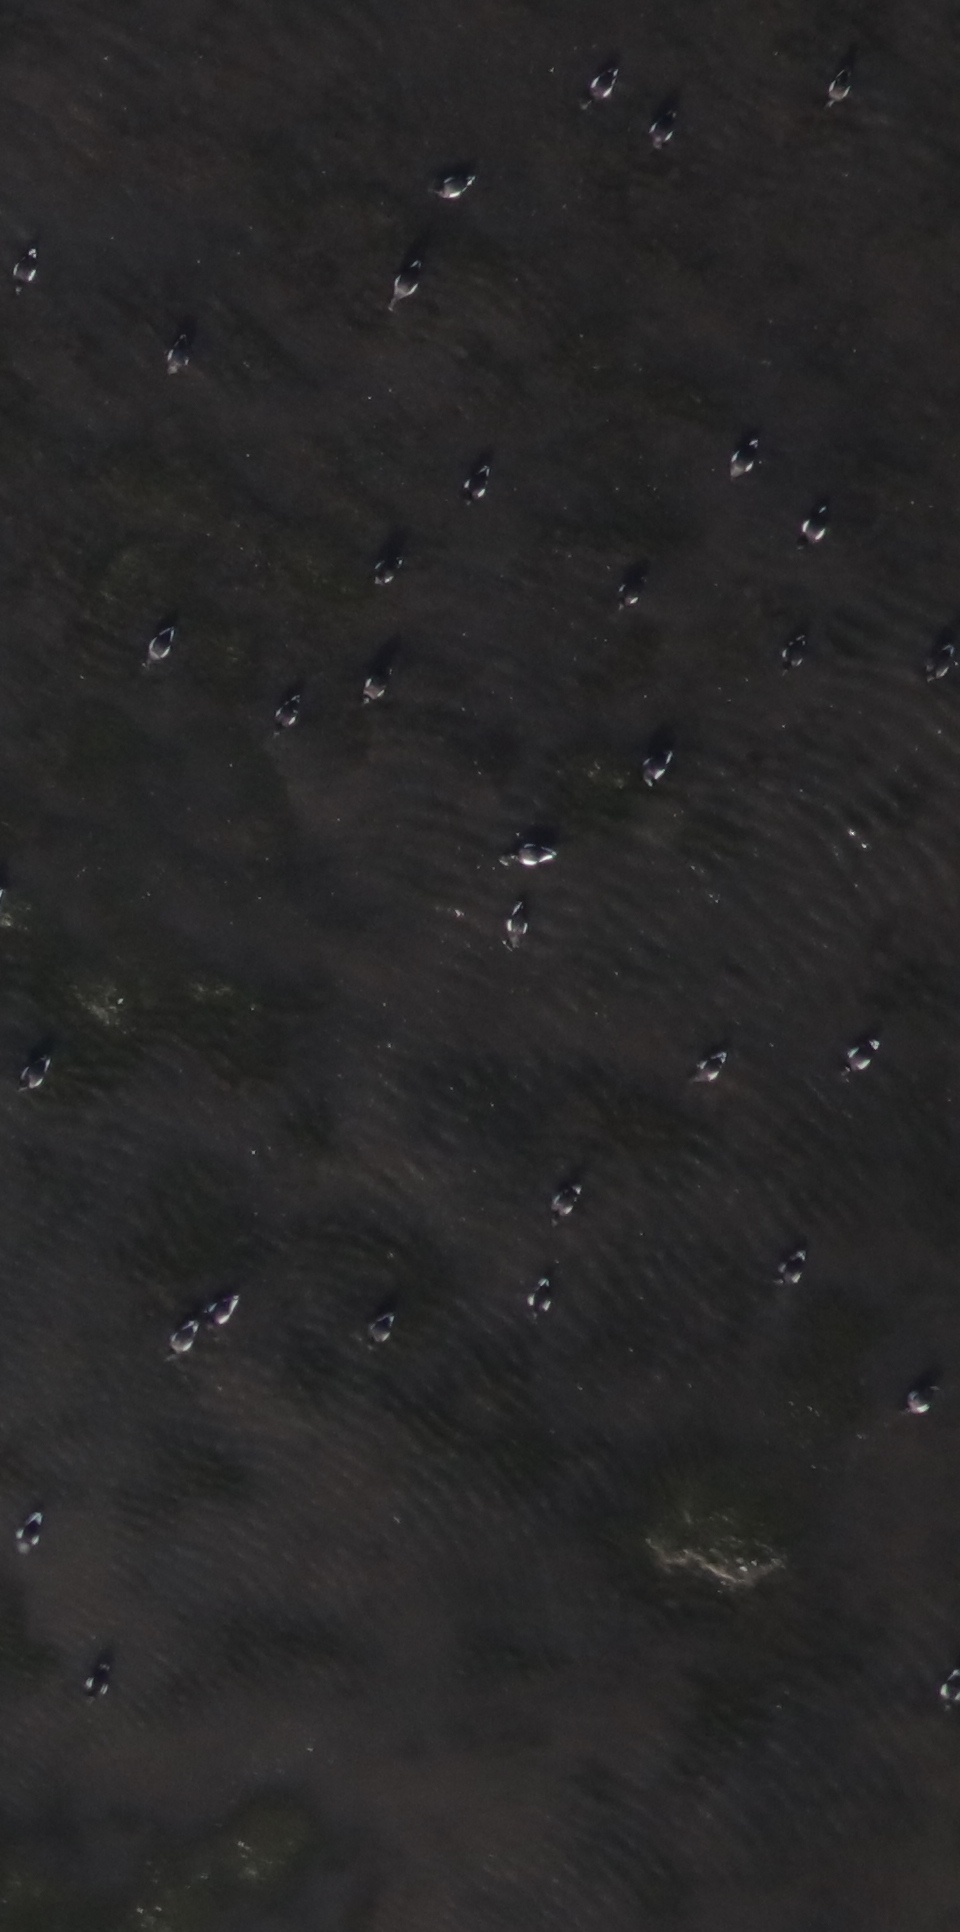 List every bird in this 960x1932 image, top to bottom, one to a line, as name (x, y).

brant (600, 85)
brant (842, 91)
brant (661, 128)
brant (453, 186)
brant (25, 271)
brant (406, 283)
brant (178, 351)
brant (742, 458)
brant (477, 483)
brant (815, 533)
brant (387, 568)
brant (630, 594)
brant (160, 647)
brant (797, 657)
brant (946, 667)
brant (376, 687)
brant (286, 716)
brant (660, 774)
brant (530, 852)
brant (519, 926)
brant (860, 1057)
brant (710, 1070)
brant (33, 1073)
brant (565, 1200)
brant (790, 1267)
brant (539, 1296)
brant (220, 1313)
brant (378, 1330)
brant (176, 1347)
brant (917, 1400)
brant (23, 1532)
brant (94, 1682)
brant (949, 1682)